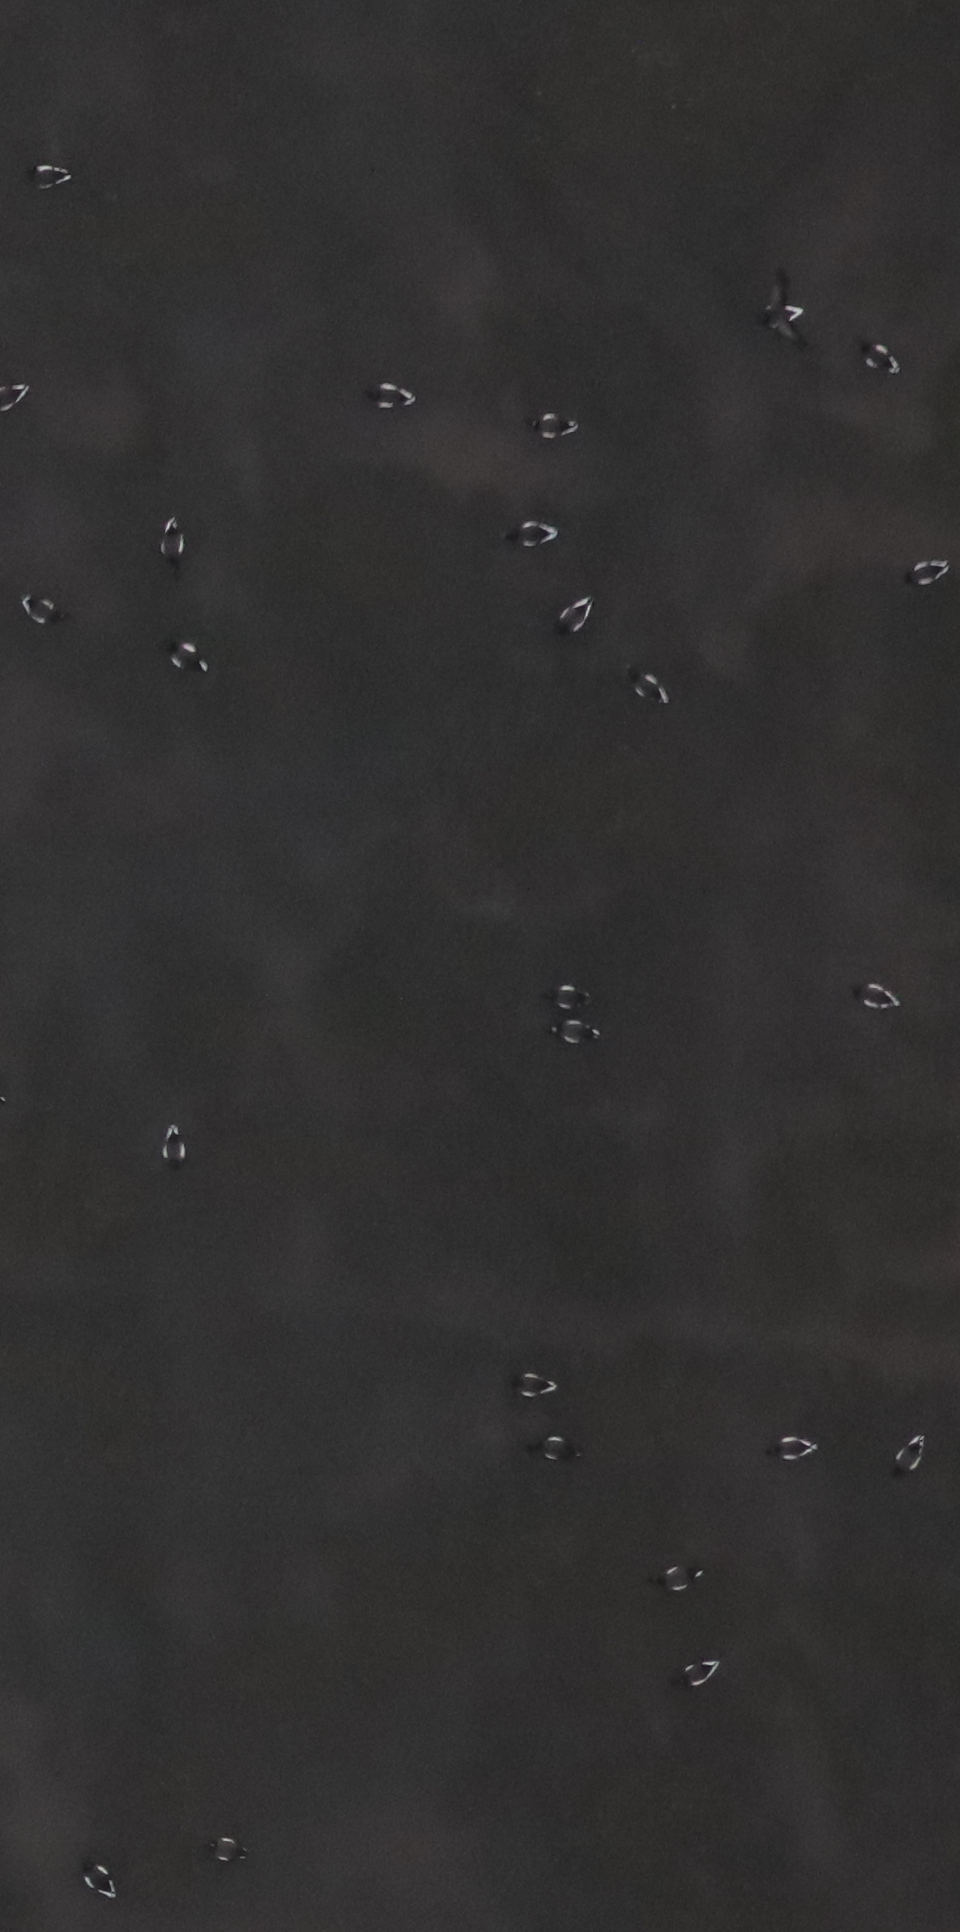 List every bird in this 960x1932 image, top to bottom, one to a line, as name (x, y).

brant (50, 175)
brant (782, 315)
brant (879, 357)
brant (391, 396)
brant (6, 397)
brant (553, 425)
brant (530, 531)
brant (172, 543)
brant (925, 574)
brant (41, 609)
brant (574, 616)
brant (188, 655)
brant (649, 687)
brant (563, 989)
brant (877, 997)
brant (573, 1027)
brant (172, 1147)
brant (534, 1386)
brant (554, 1448)
brant (793, 1448)
brant (909, 1456)
brant (681, 1578)
brant (699, 1673)
brant (227, 1848)
brant (99, 1879)